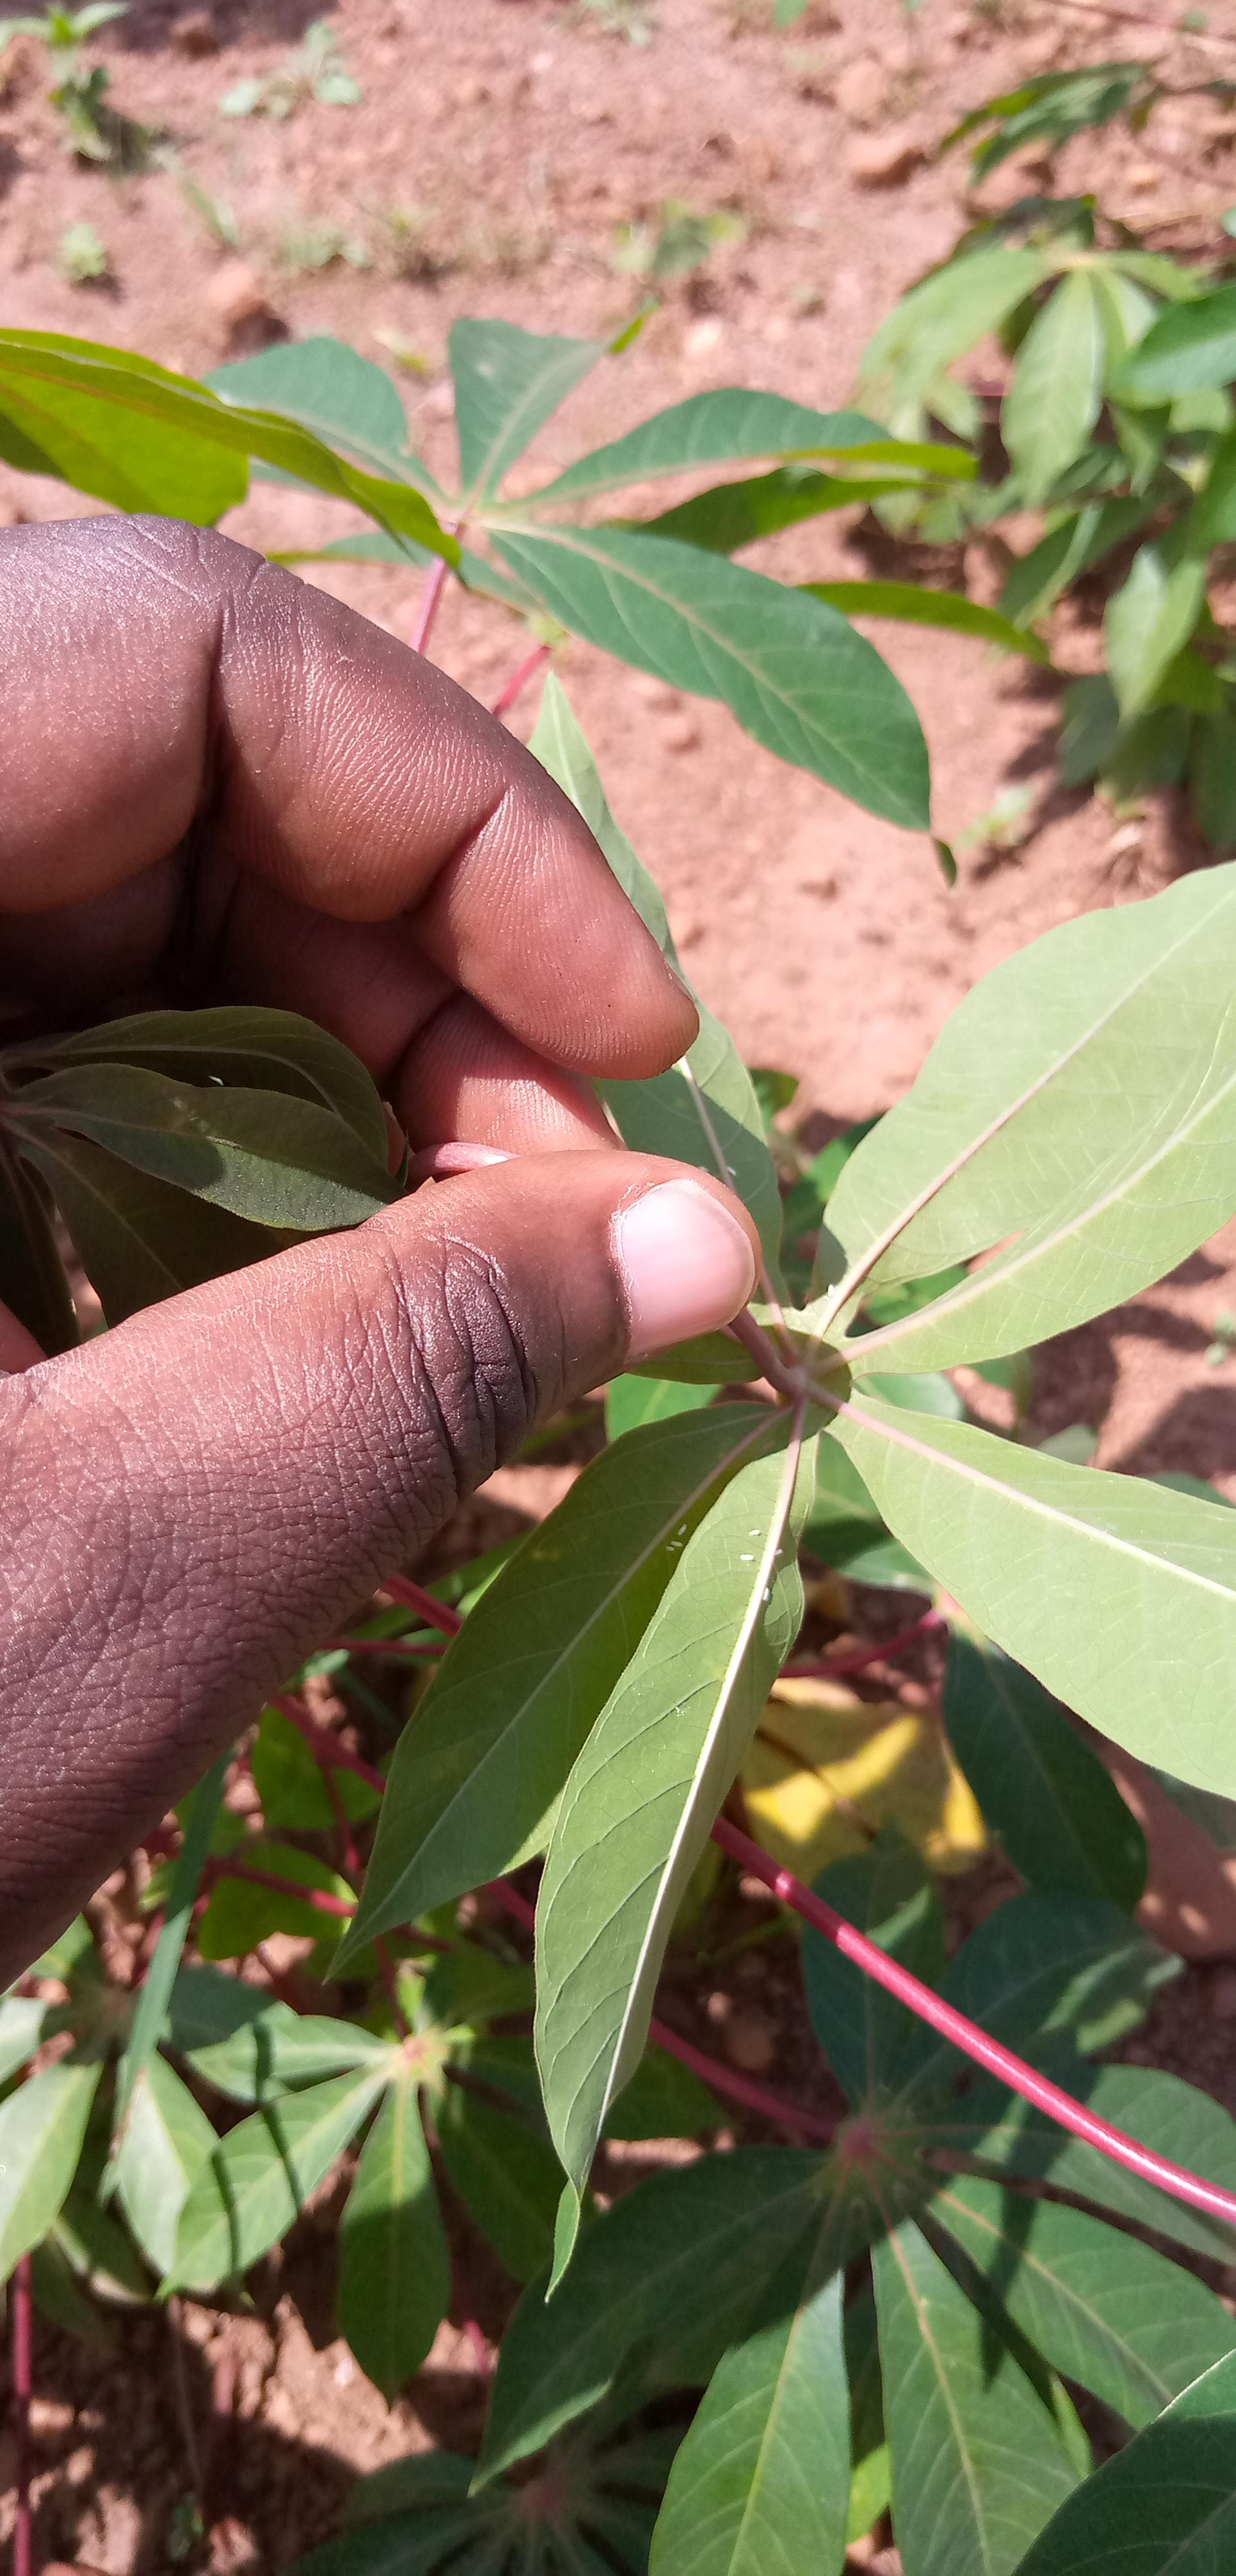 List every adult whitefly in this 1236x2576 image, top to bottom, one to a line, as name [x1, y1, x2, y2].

whitefly [726, 1160, 736, 1177]
whitefly [821, 1278, 840, 1300]
whitefly [669, 1522, 691, 1535]
whitefly [746, 1526, 763, 1540]
whitefly [667, 1535, 693, 1550]
whitefly [662, 1542, 679, 1559]
whitefly [772, 1546, 785, 1560]
whitefly [736, 1548, 757, 1569]
whitefly [756, 1581, 779, 1604]